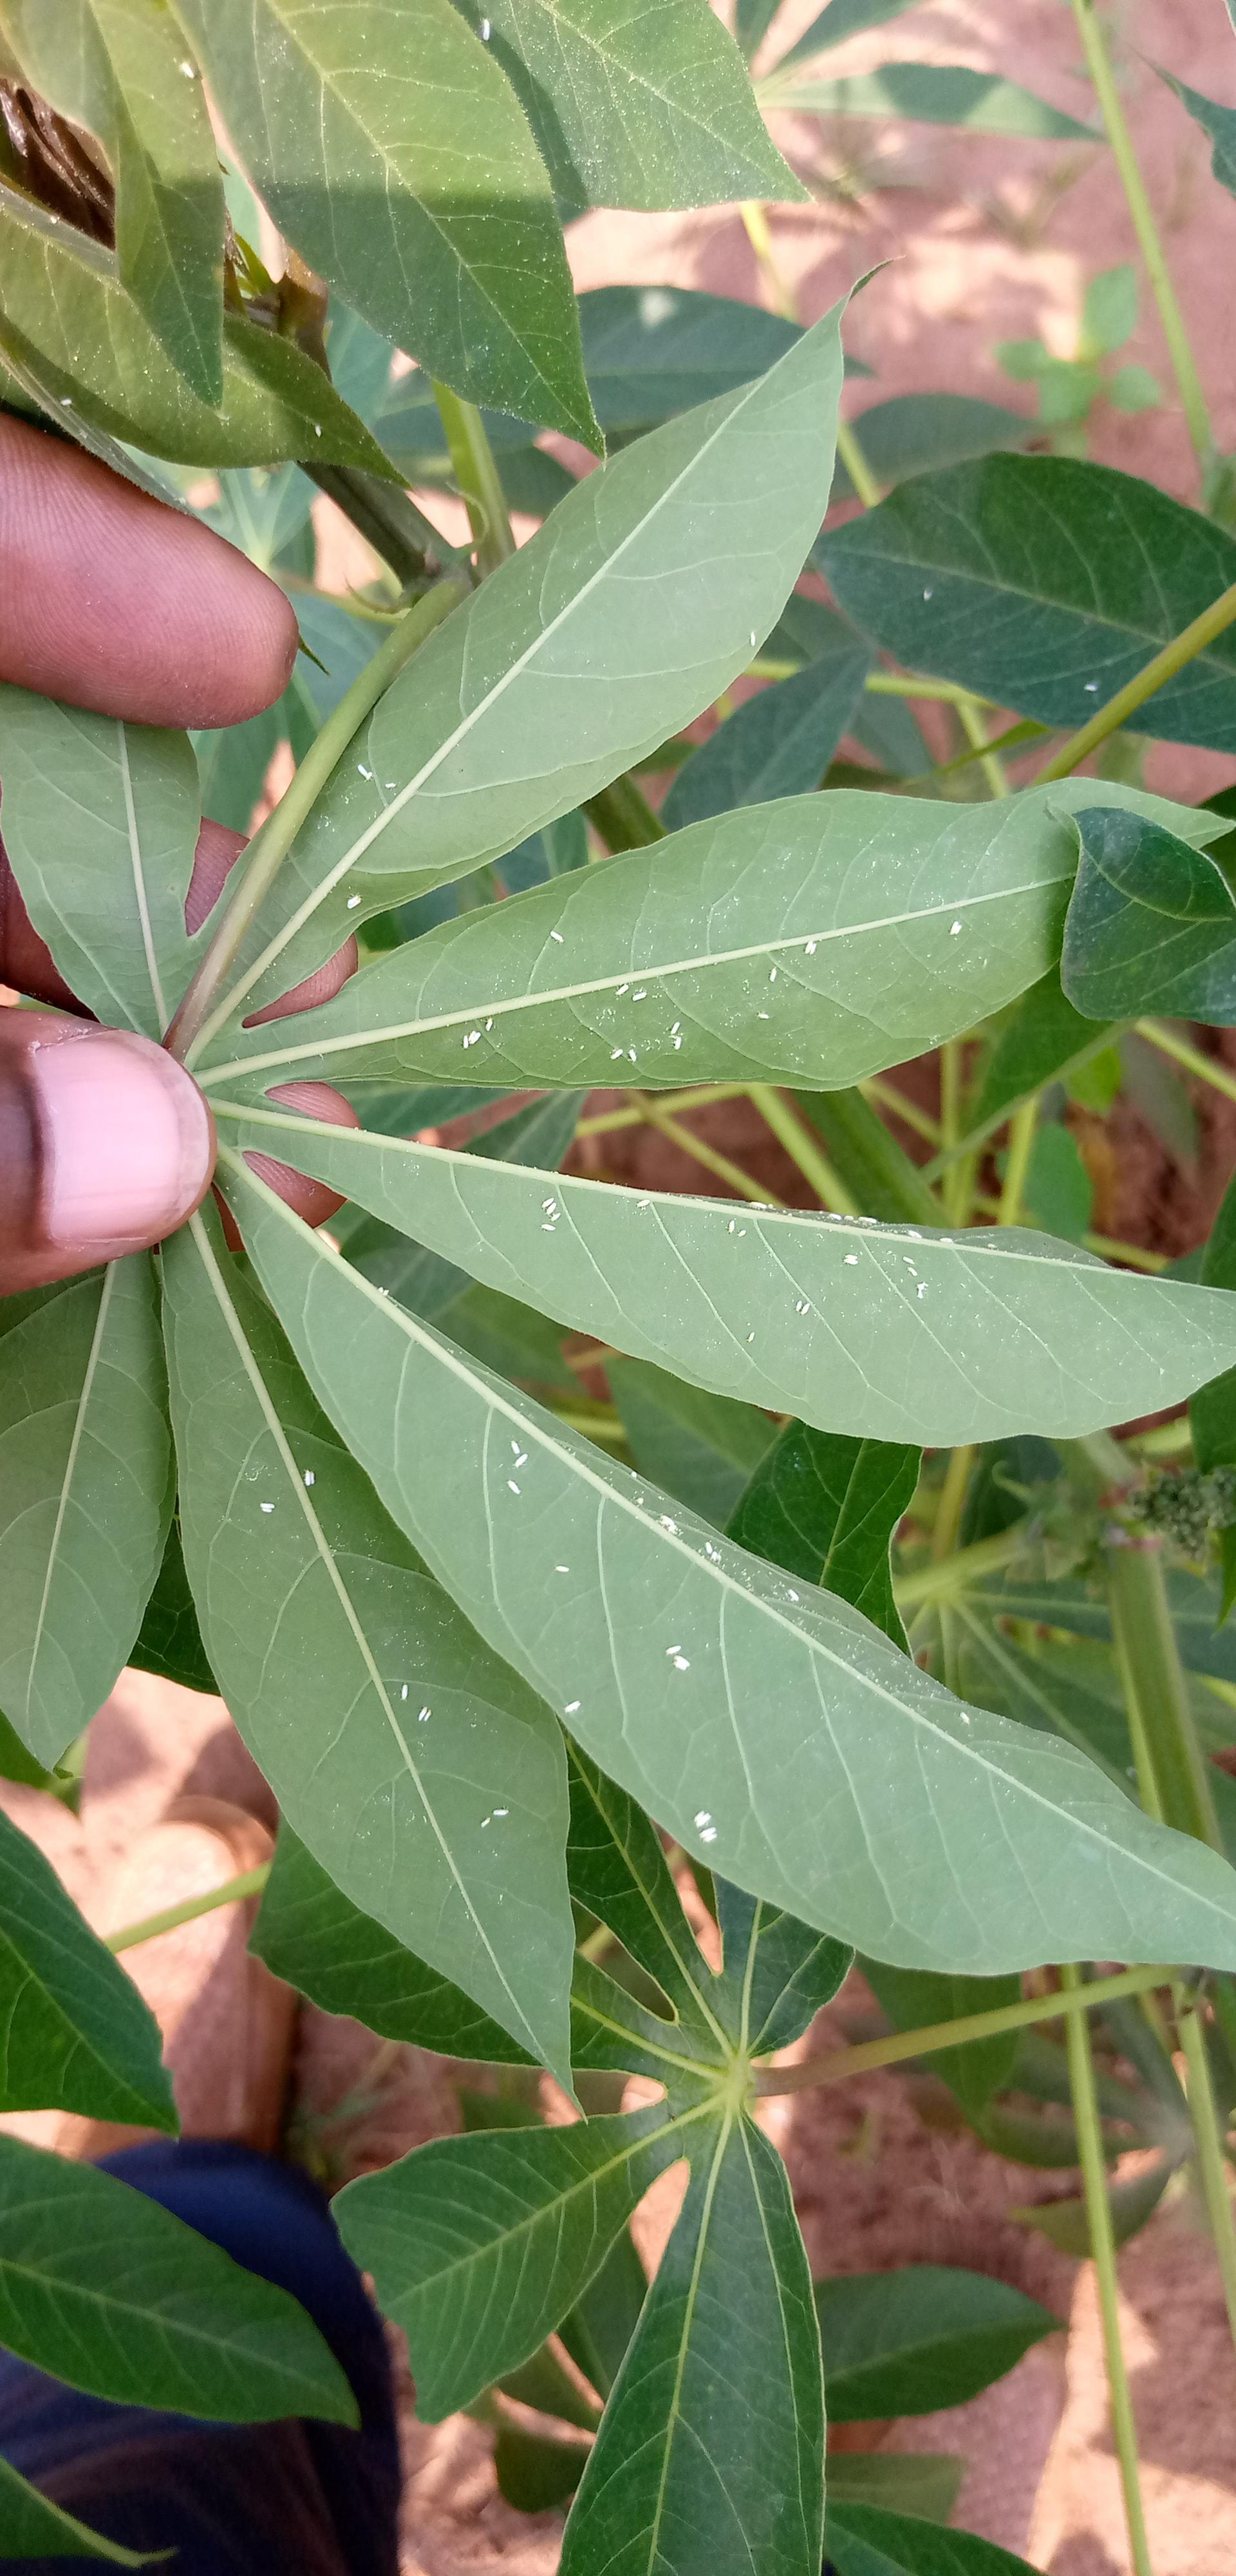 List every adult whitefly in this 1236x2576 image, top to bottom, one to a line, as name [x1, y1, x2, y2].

whitefly [478, 16, 493, 43]
whitefly [178, 59, 198, 82]
whitefly [59, 395, 75, 409]
whitefly [313, 422, 323, 438]
whitefly [921, 587, 936, 602]
whitefly [747, 629, 759, 649]
whitefly [356, 762, 370, 781]
whitefly [382, 781, 398, 790]
whitefly [345, 894, 360, 910]
whitefly [947, 916, 964, 938]
whitefly [547, 927, 566, 946]
whitefly [803, 940, 819, 958]
whitefly [768, 965, 782, 986]
whitefly [614, 982, 631, 999]
whitefly [630, 990, 649, 1003]
whitefly [755, 1010, 773, 1023]
whitefly [483, 1015, 495, 1033]
whitefly [668, 1021, 682, 1035]
whitefly [471, 1031, 482, 1046]
whitefly [462, 1033, 470, 1051]
whitefly [671, 1034, 684, 1053]
whitefly [609, 1044, 624, 1063]
whitefly [627, 1046, 639, 1066]
whitefly [541, 1196, 555, 1209]
whitefly [635, 1198, 651, 1210]
whitefly [748, 1200, 767, 1211]
whitefly [547, 1202, 557, 1217]
whitefly [826, 1211, 843, 1224]
whitefly [550, 1211, 563, 1224]
whitefly [843, 1213, 855, 1223]
whitefly [856, 1214, 877, 1227]
whitefly [727, 1218, 736, 1235]
whitefly [539, 1222, 557, 1233]
whitefly [905, 1227, 922, 1242]
whitefly [736, 1228, 747, 1239]
whitefly [938, 1235, 955, 1245]
whitefly [843, 1253, 859, 1260]
whitefly [899, 1256, 915, 1265]
whitefly [843, 1258, 860, 1265]
whitefly [905, 1265, 918, 1278]
whitefly [915, 1280, 930, 1301]
whitefly [377, 1285, 383, 1293]
whitefly [383, 1289, 390, 1294]
whitefly [794, 1298, 803, 1313]
whitefly [800, 1302, 811, 1315]
whitefly [745, 1329, 756, 1344]
whitefly [509, 1439, 522, 1454]
whitefly [514, 1452, 529, 1470]
whitefly [304, 1469, 312, 1487]
whitefly [628, 1469, 637, 1479]
whitefly [311, 1470, 316, 1486]
whitefly [507, 1479, 523, 1495]
whitefly [633, 1495, 644, 1506]
whitefly [259, 1502, 276, 1509]
whitefly [261, 1508, 272, 1513]
whitefly [657, 1514, 675, 1526]
whitefly [667, 1524, 679, 1533]
whitefly [704, 1540, 713, 1555]
whitefly [711, 1550, 717, 1563]
whitefly [552, 1564, 572, 1575]
whitefly [788, 1589, 801, 1603]
whitefly [662, 1645, 684, 1655]
whitefly [673, 1654, 691, 1667]
whitefly [673, 1660, 688, 1672]
whitefly [400, 1681, 409, 1702]
whitefly [563, 1698, 585, 1715]
whitefly [418, 1706, 428, 1721]
whitefly [424, 1709, 432, 1723]
whitefly [958, 1710, 971, 1727]
whitefly [491, 1807, 510, 1817]
whitefly [693, 1810, 706, 1822]
whitefly [696, 1812, 713, 1830]
whitefly [480, 1814, 491, 1830]
whitefly [698, 1826, 716, 1839]
whitefly [703, 1832, 717, 1846]